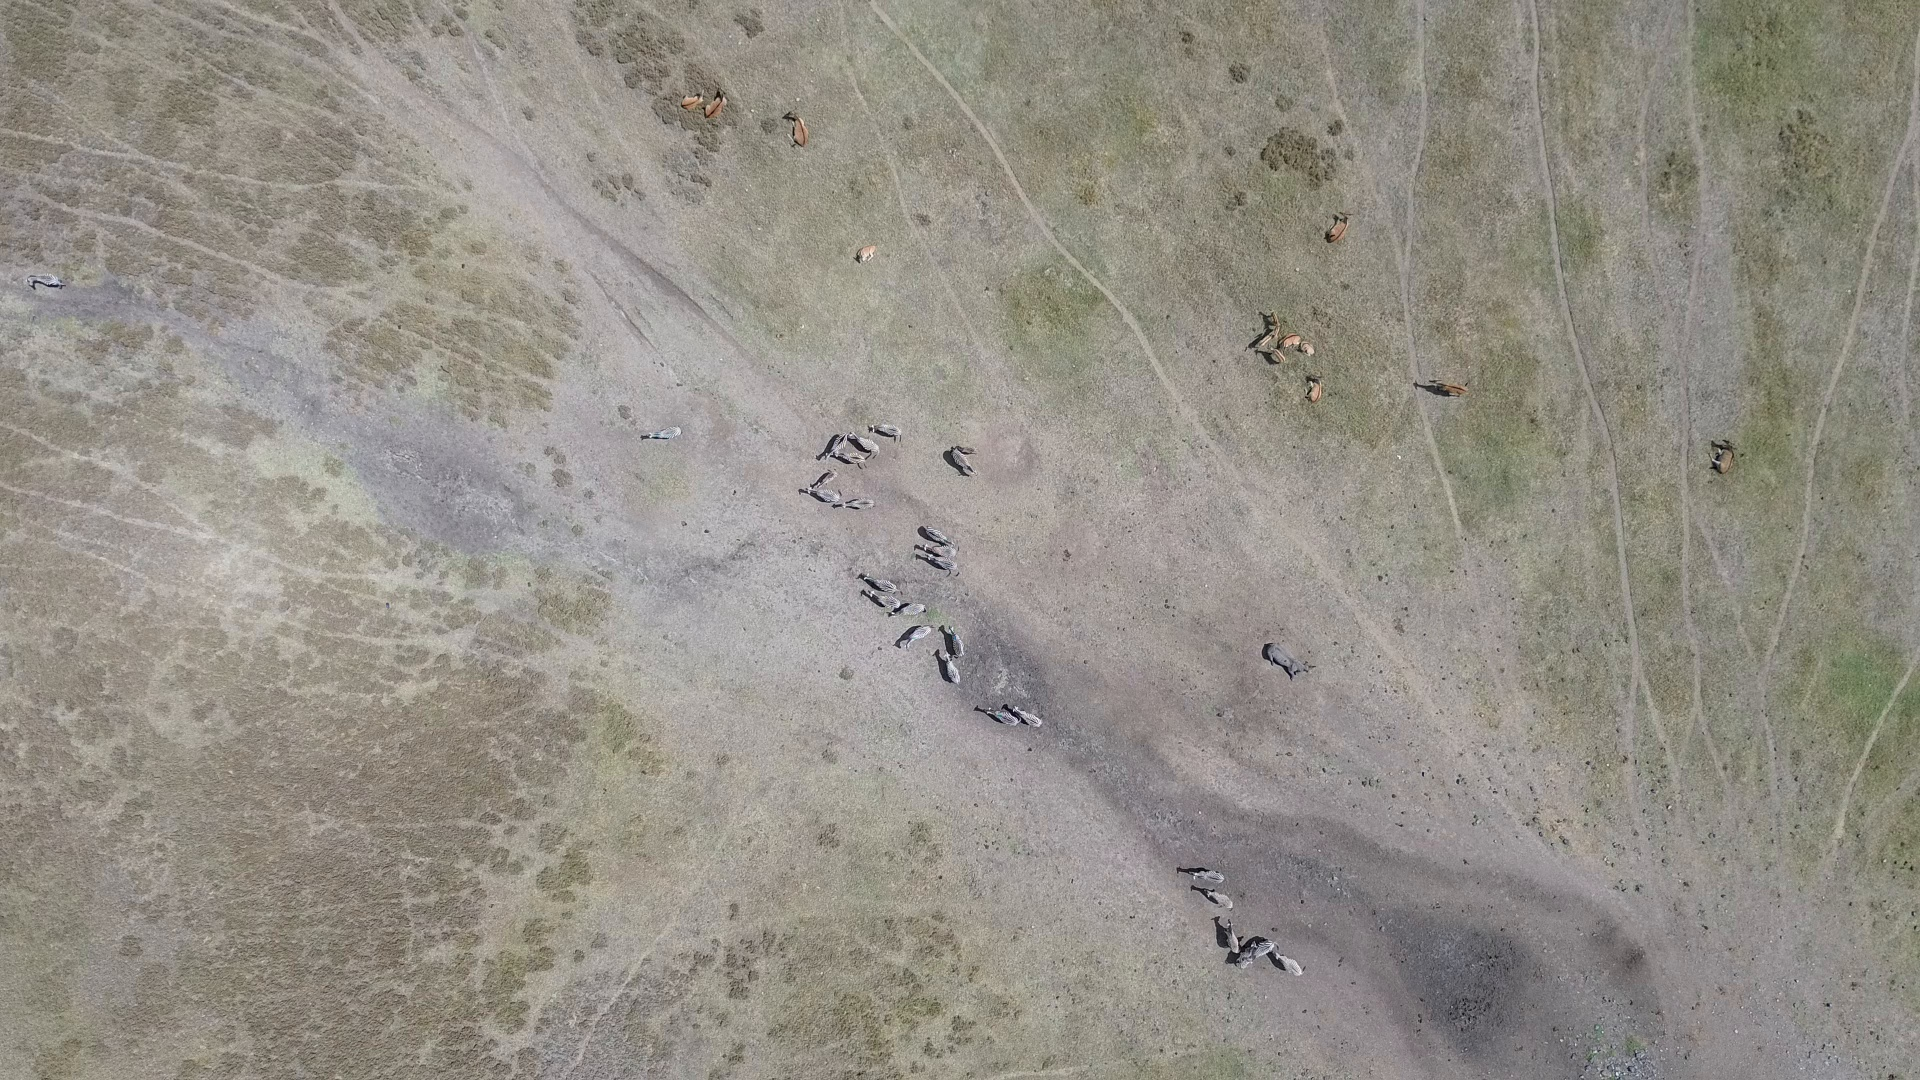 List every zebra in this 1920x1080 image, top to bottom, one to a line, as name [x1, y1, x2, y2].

zebra [31, 275, 63, 288]
zebra [874, 424, 901, 437]
zebra [643, 426, 684, 441]
zebra [850, 430, 878, 450]
zebra [824, 433, 848, 461]
zebra [834, 448, 866, 465]
zebra [952, 450, 975, 475]
zebra [946, 455, 971, 477]
zebra [816, 469, 837, 488]
zebra [808, 488, 841, 503]
zebra [842, 498, 876, 509]
zebra [922, 527, 956, 546]
zebra [924, 544, 958, 556]
zebra [924, 553, 957, 571]
zebra [864, 573, 897, 593]
zebra [867, 589, 900, 611]
zebra [887, 603, 925, 619]
zebra [905, 625, 932, 650]
zebra [947, 626, 963, 656]
zebra [941, 649, 959, 683]
zebra [1011, 706, 1044, 727]
zebra [993, 708, 1021, 726]
zebra [1187, 869, 1221, 883]
zebra [1203, 888, 1230, 909]
zebra [1222, 923, 1239, 953]
zebra [1234, 942, 1270, 968]
zebra [1276, 952, 1303, 975]